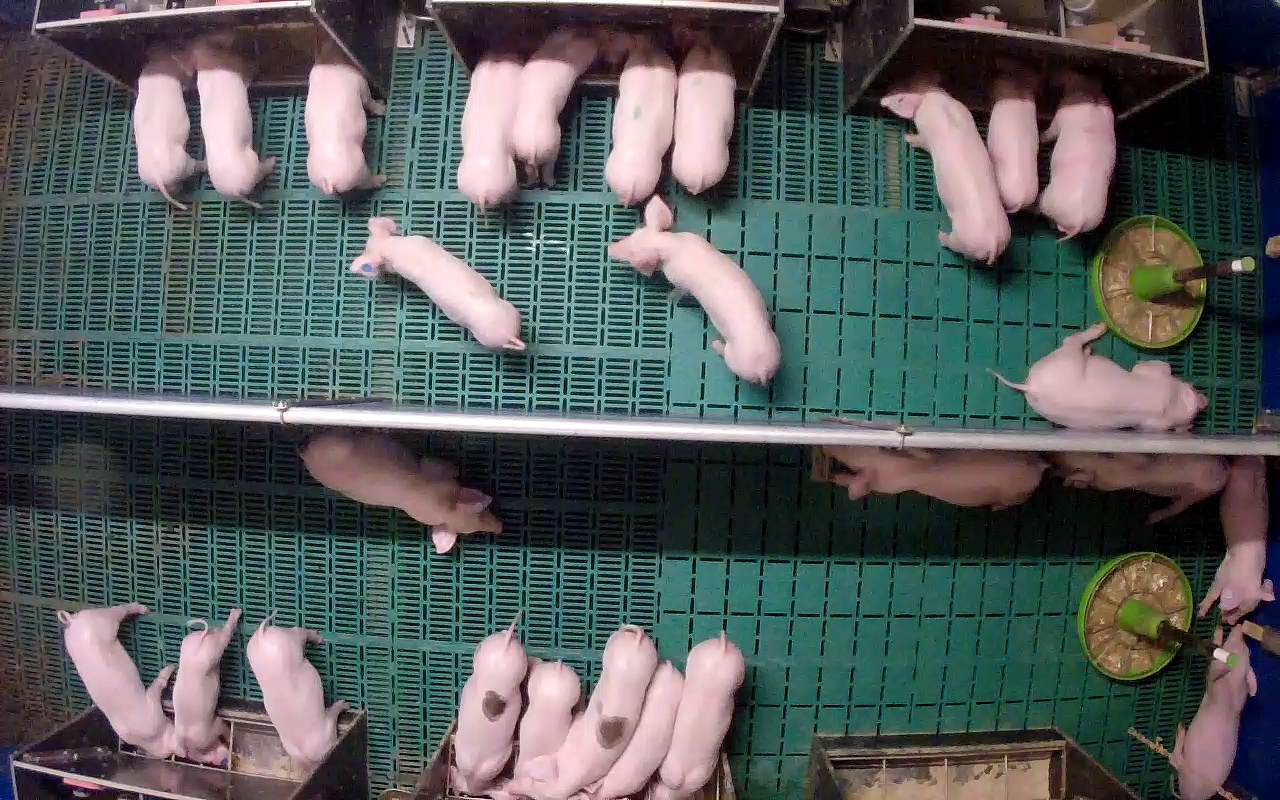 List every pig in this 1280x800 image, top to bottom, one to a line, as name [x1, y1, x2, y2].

pig [671, 22, 739, 197]
pig [512, 23, 609, 188]
pig [603, 24, 677, 210]
pig [170, 30, 278, 212]
pig [457, 34, 539, 227]
pig [303, 38, 389, 197]
pig [132, 39, 208, 214]
pig [987, 58, 1047, 217]
pig [1037, 67, 1118, 243]
pig [882, 71, 1011, 266]
pig [608, 194, 782, 385]
pig [348, 215, 528, 353]
pig [988, 322, 1211, 431]
pig [294, 427, 502, 554]
pig [824, 447, 1051, 512]
pig [1042, 453, 1228, 523]
pig [1197, 453, 1278, 624]
pig [57, 602, 177, 757]
pig [448, 606, 529, 799]
pig [172, 607, 244, 766]
pig [244, 607, 351, 775]
pig [507, 623, 660, 798]
pig [1170, 624, 1258, 799]
pig [643, 631, 745, 798]
pig [512, 655, 582, 778]
pig [582, 658, 685, 799]